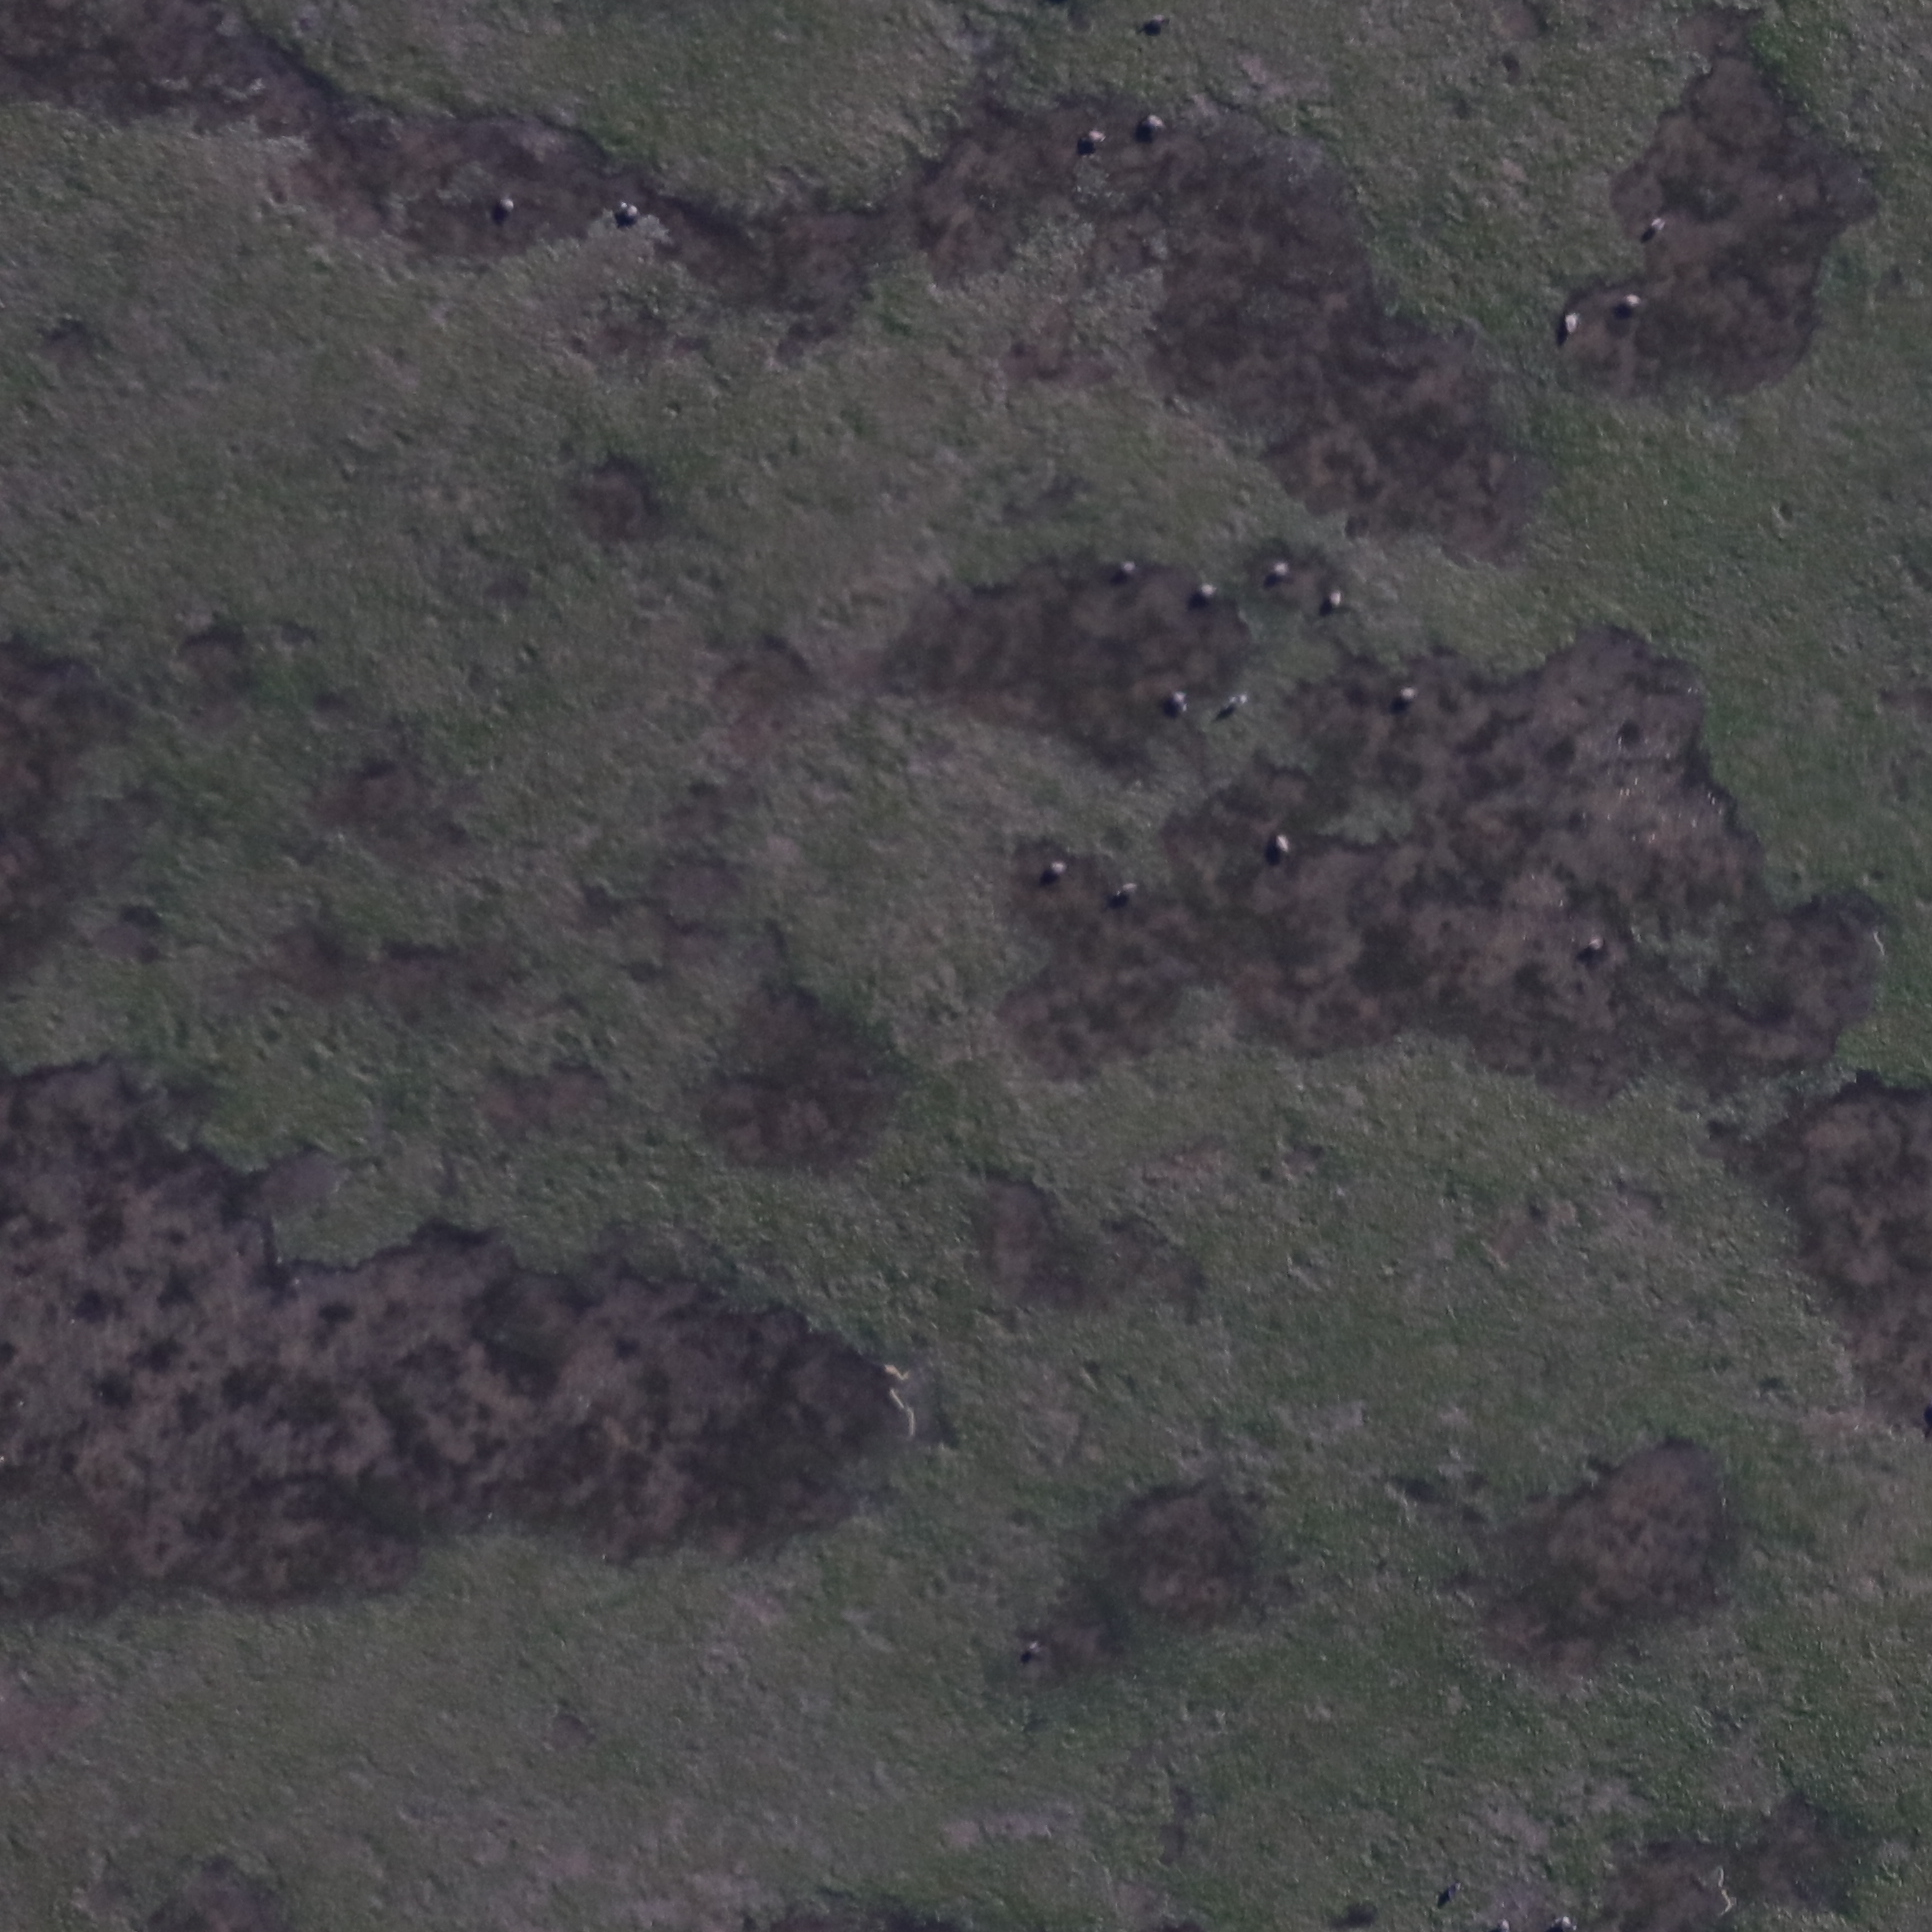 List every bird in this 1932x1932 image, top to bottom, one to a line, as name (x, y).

Canada goose (1159, 23)
Canada goose (1155, 121)
Canada goose (1095, 136)
Canada goose (507, 206)
Canada goose (625, 210)
Canada goose (1658, 225)
Canada goose (1634, 303)
Canada goose (1572, 323)
Canada goose (1127, 565)
Canada goose (1279, 567)
Canada goose (1210, 591)
Canada goose (1334, 596)
Canada goose (1414, 692)
brant (1236, 700)
brant (1178, 701)
Canada goose (1280, 845)
Canada goose (1055, 867)
Canada goose (1126, 891)
Canada goose (1596, 946)
Canada goose (1034, 1649)
brant (1455, 1891)
Canada goose (1566, 1921)
Canada goose (1505, 1927)